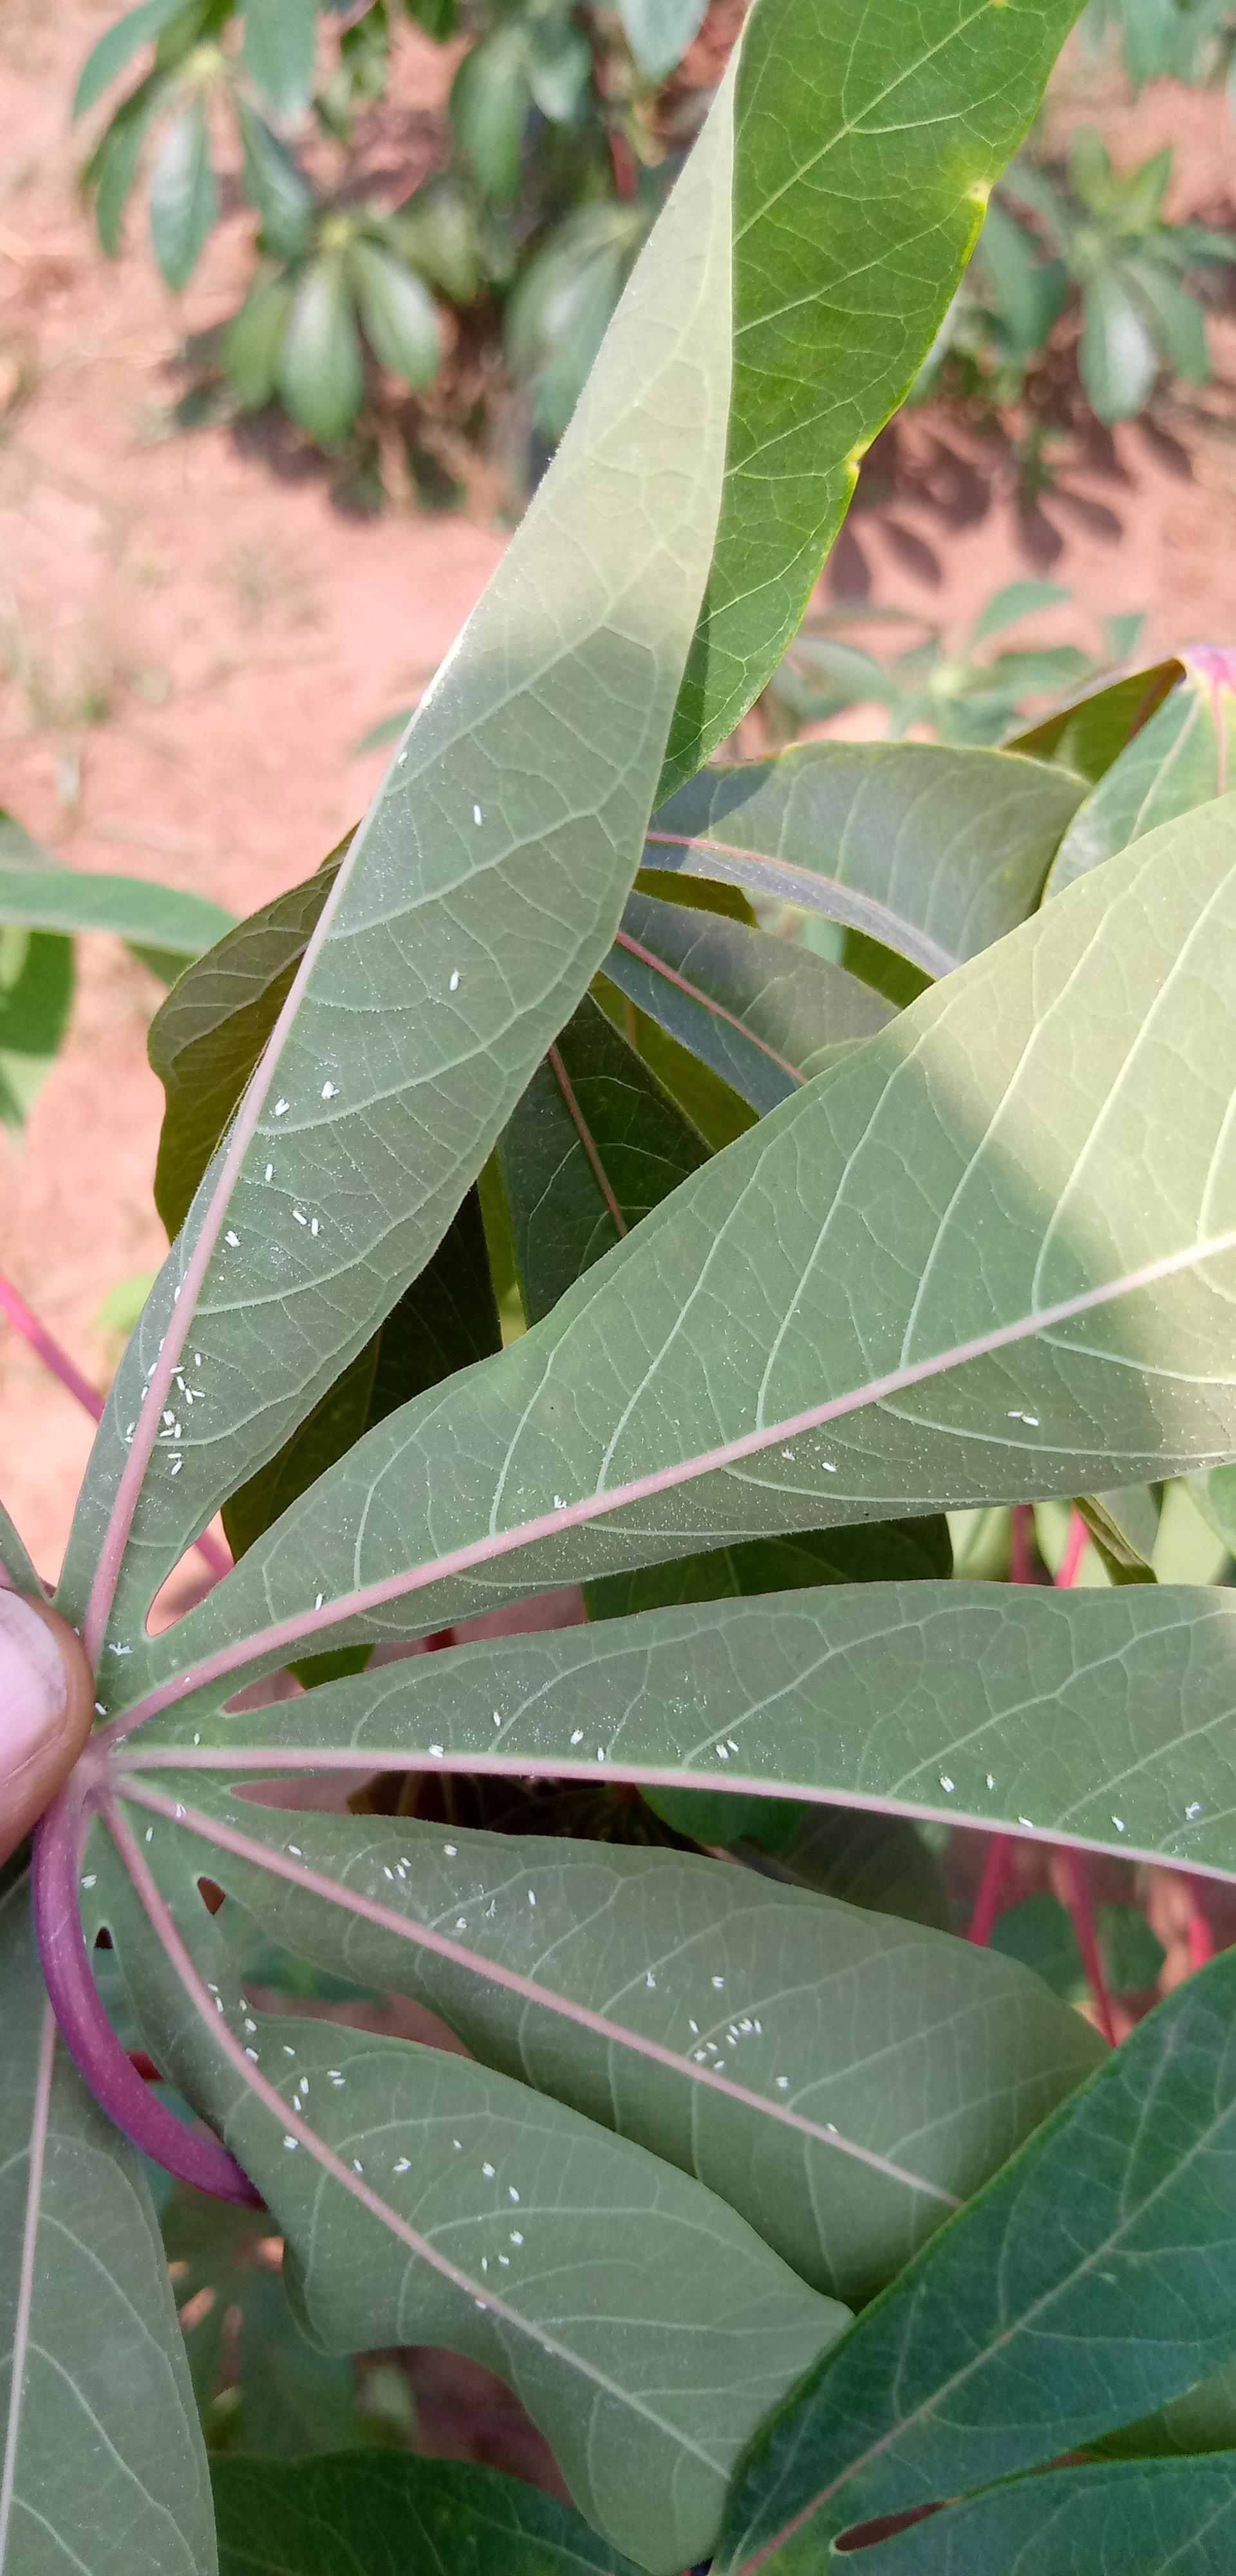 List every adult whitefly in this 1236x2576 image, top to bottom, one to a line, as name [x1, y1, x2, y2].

whitefly [395, 748, 409, 766]
whitefly [471, 803, 487, 829]
whitefly [447, 965, 465, 994]
whitefly [322, 1079, 344, 1102]
whitefly [276, 1097, 286, 1108]
whitefly [275, 1103, 292, 1120]
whitefly [261, 1161, 276, 1184]
whitefly [290, 1208, 309, 1227]
whitefly [310, 1215, 322, 1239]
whitefly [223, 1227, 243, 1250]
whitefly [173, 1284, 182, 1303]
whitefly [158, 1337, 165, 1352]
whitefly [191, 1350, 204, 1368]
whitefly [147, 1361, 158, 1378]
whitefly [169, 1365, 186, 1374]
whitefly [175, 1374, 186, 1392]
whitefly [139, 1385, 149, 1403]
whitefly [185, 1387, 194, 1406]
whitefly [191, 1389, 207, 1399]
whitefly [167, 1409, 176, 1422]
whitefly [1004, 1409, 1024, 1419]
whitefly [162, 1410, 173, 1426]
whitefly [1021, 1415, 1039, 1428]
whitefly [124, 1421, 137, 1436]
whitefly [174, 1422, 182, 1439]
whitefly [159, 1426, 173, 1437]
whitefly [124, 1436, 135, 1444]
whitefly [778, 1447, 796, 1463]
whitefly [167, 1452, 183, 1459]
whitefly [170, 1459, 184, 1477]
whitefly [819, 1461, 837, 1473]
whitefly [552, 1492, 568, 1510]
whitefly [314, 1592, 324, 1611]
whitefly [107, 1641, 134, 1656]
whitefly [93, 1701, 109, 1717]
whitefly [490, 1709, 504, 1727]
whitefly [570, 1728, 585, 1745]
whitefly [192, 1730, 201, 1746]
whitefly [725, 1738, 741, 1752]
whitefly [429, 1743, 444, 1752]
whitefly [715, 1743, 724, 1758]
whitefly [720, 1744, 730, 1759]
whitefly [595, 1745, 606, 1763]
whitefly [428, 1748, 443, 1759]
whitefly [983, 1771, 995, 1792]
whitefly [944, 1776, 954, 1790]
whitefly [939, 1776, 952, 1793]
whitefly [173, 1799, 188, 1819]
whitefly [1183, 1799, 1203, 1823]
whitefly [1016, 1814, 1036, 1829]
whitefly [1110, 1814, 1128, 1833]
whitefly [144, 1824, 157, 1844]
whitefly [443, 1842, 458, 1851]
whitefly [288, 1842, 304, 1859]
whitefly [444, 1848, 458, 1857]
whitefly [399, 1855, 412, 1868]
whitefly [395, 1862, 408, 1880]
whitefly [383, 1864, 395, 1881]
whitefly [80, 1873, 97, 1881]
whitefly [82, 1879, 98, 1889]
whitefly [527, 1887, 539, 1909]
whitefly [484, 1897, 498, 1918]
whitefly [453, 1916, 469, 1931]
whitefly [644, 1969, 659, 1987]
whitefly [711, 1975, 726, 1983]
whitefly [713, 1980, 724, 1989]
whitefly [206, 1982, 220, 1993]
whitefly [214, 1995, 225, 2013]
whitefly [238, 1998, 250, 2012]
whitefly [241, 2016, 257, 2033]
whitefly [743, 2016, 753, 2027]
whitefly [753, 2017, 763, 2034]
whitefly [687, 2018, 699, 2034]
whitefly [738, 2022, 751, 2032]
whitefly [727, 2022, 740, 2035]
whitefly [725, 2032, 738, 2045]
whitefly [705, 2040, 719, 2050]
whitefly [282, 2043, 296, 2057]
whitefly [243, 2046, 260, 2063]
whitefly [693, 2047, 707, 2062]
whitefly [711, 2059, 725, 2070]
whitefly [326, 2067, 342, 2078]
whitefly [775, 2074, 791, 2082]
whitefly [299, 2076, 312, 2094]
whitefly [331, 2078, 348, 2087]
whitefly [777, 2080, 789, 2089]
whitefly [291, 2093, 303, 2112]
whitefly [825, 2121, 839, 2134]
whitefly [285, 2134, 299, 2145]
whitefly [451, 2137, 464, 2150]
whitefly [283, 2139, 296, 2150]
whitefly [398, 2155, 413, 2168]
whitefly [353, 2157, 364, 2173]
whitefly [482, 2161, 495, 2173]
whitefly [391, 2163, 409, 2172]
whitefly [480, 2166, 493, 2177]
whitefly [507, 2183, 523, 2201]
whitefly [512, 2230, 524, 2241]
whitefly [508, 2232, 521, 2245]
whitefly [496, 2253, 510, 2266]
whitefly [480, 2255, 491, 2271]
whitefly [474, 2298, 487, 2310]